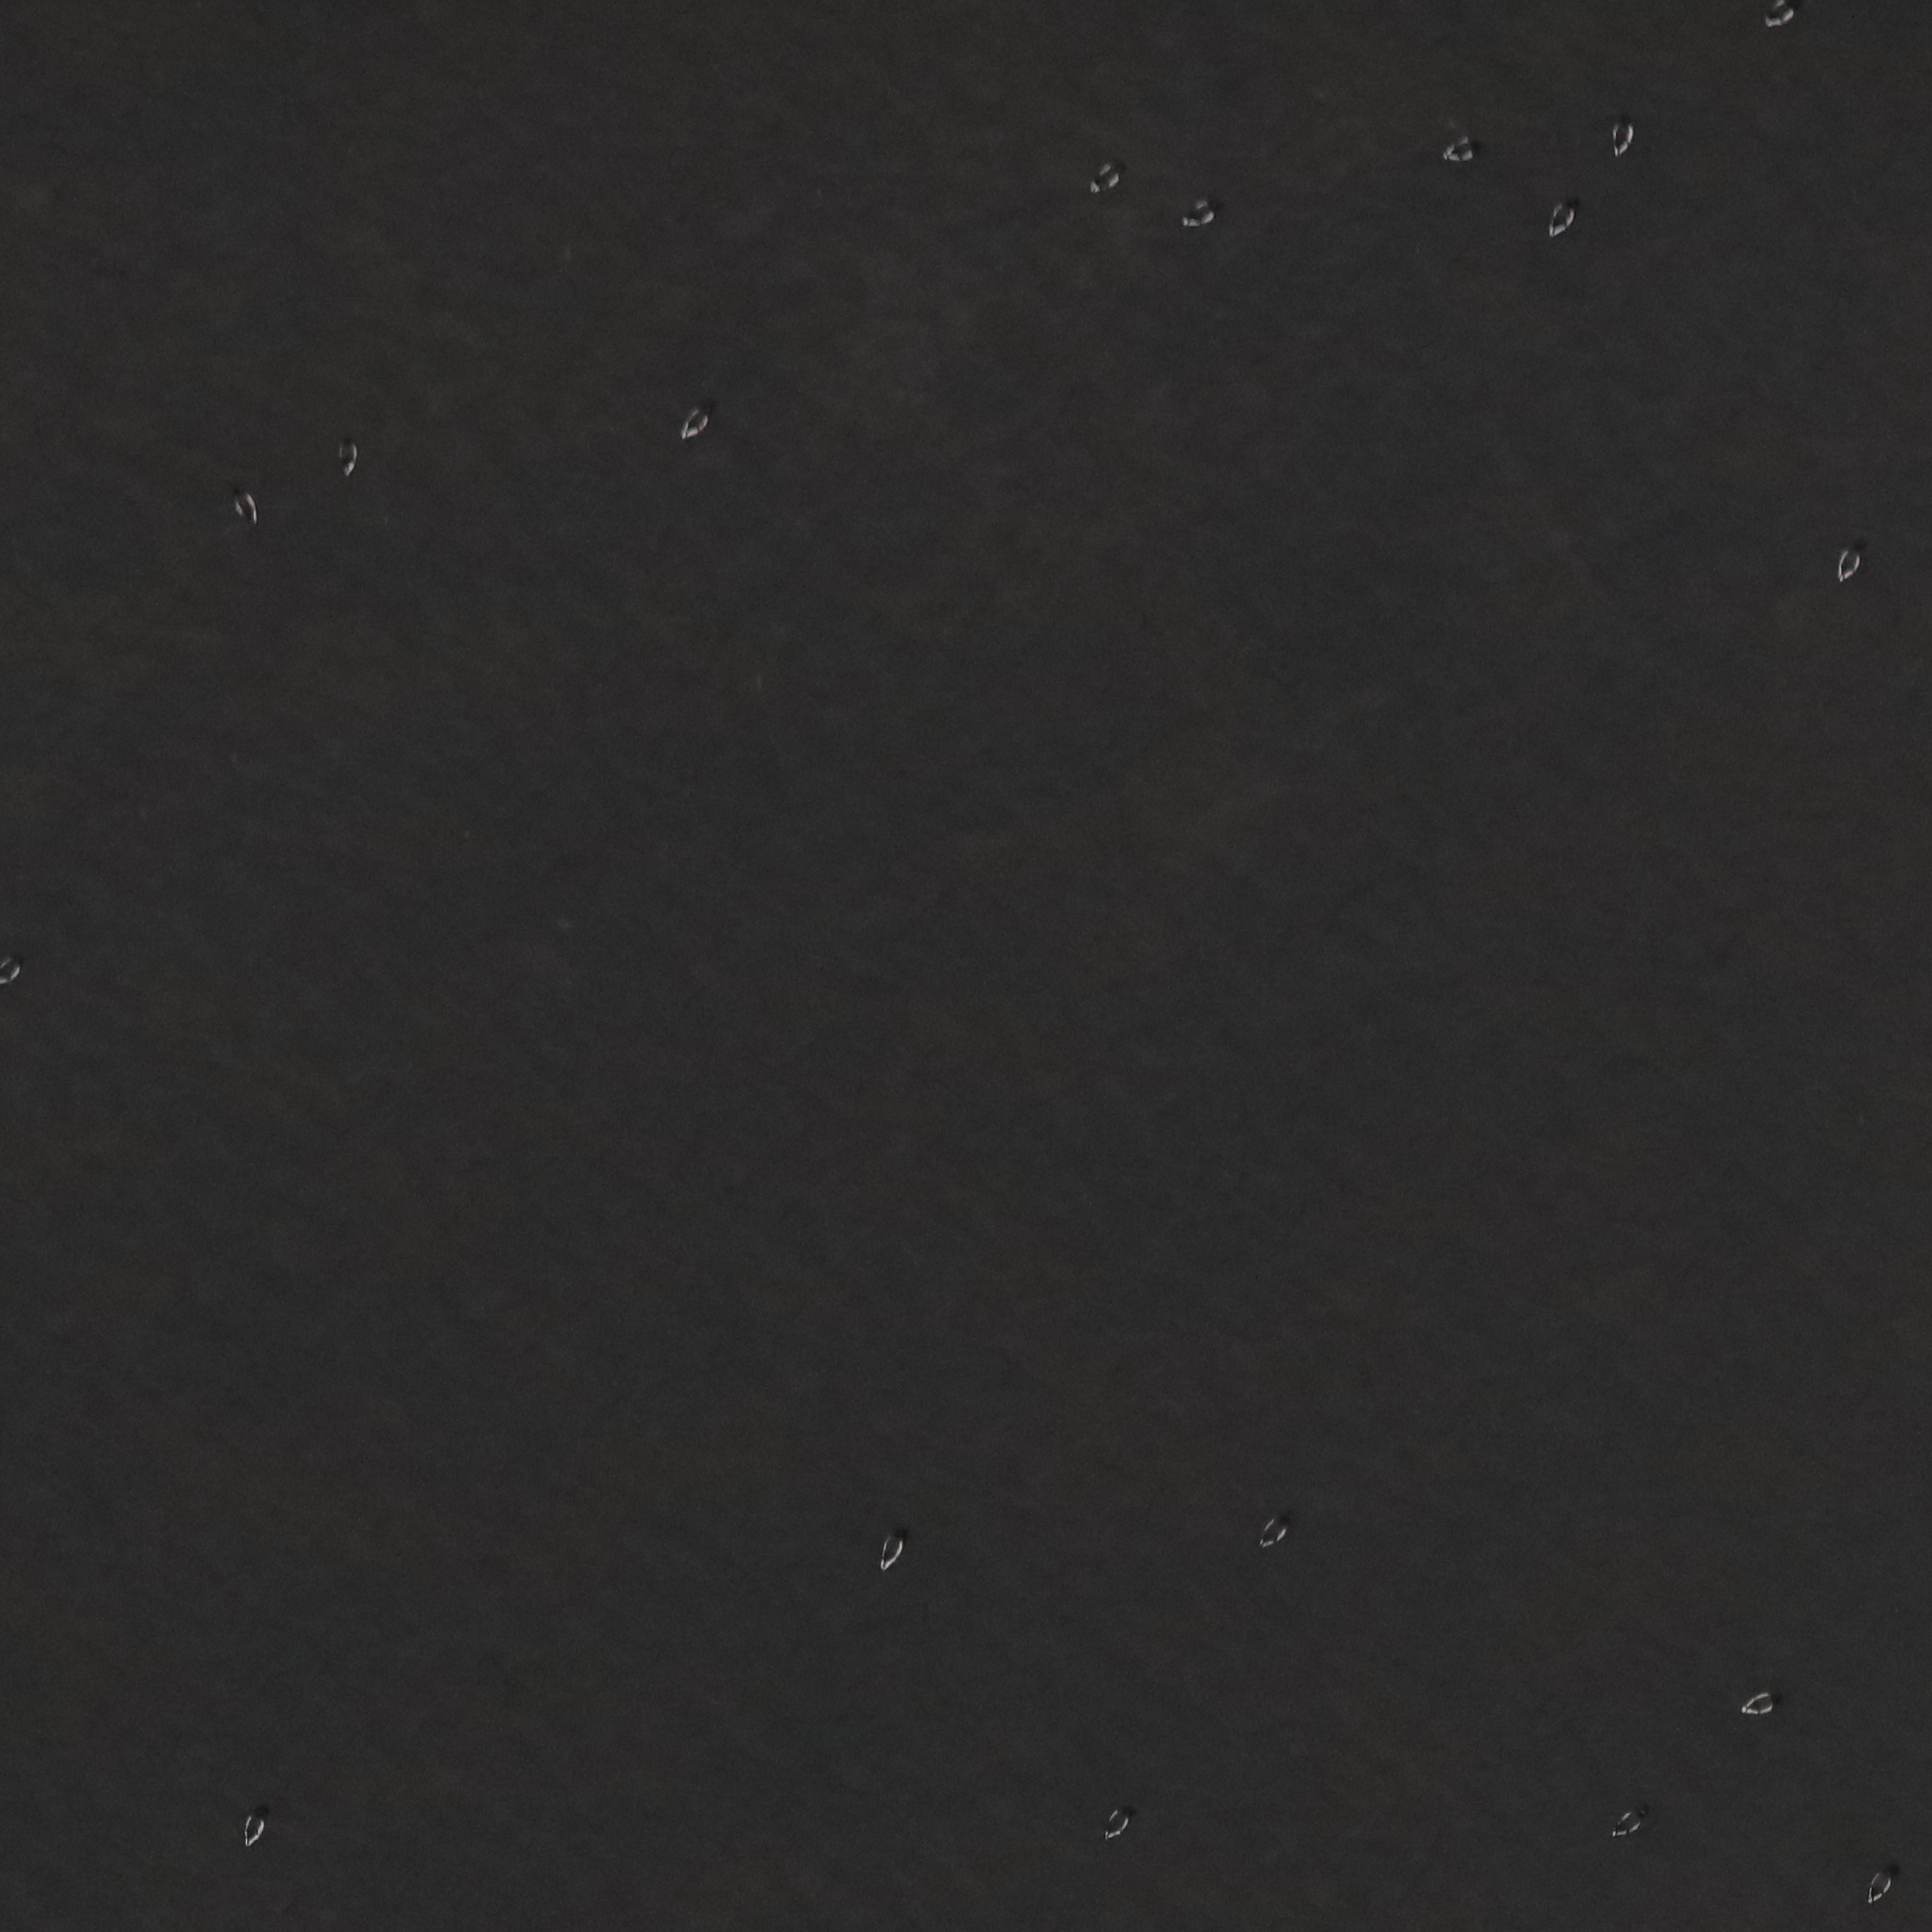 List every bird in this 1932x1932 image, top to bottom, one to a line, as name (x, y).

brant (1781, 12)
brant (1621, 137)
brant (1462, 149)
brant (1105, 178)
brant (1200, 213)
brant (1562, 218)
brant (697, 424)
brant (347, 457)
brant (246, 507)
brant (1850, 564)
brant (8, 967)
brant (1274, 1531)
brant (894, 1550)
brant (1758, 1703)
brant (1117, 1820)
brant (1629, 1821)
brant (253, 1825)
brant (1879, 1886)